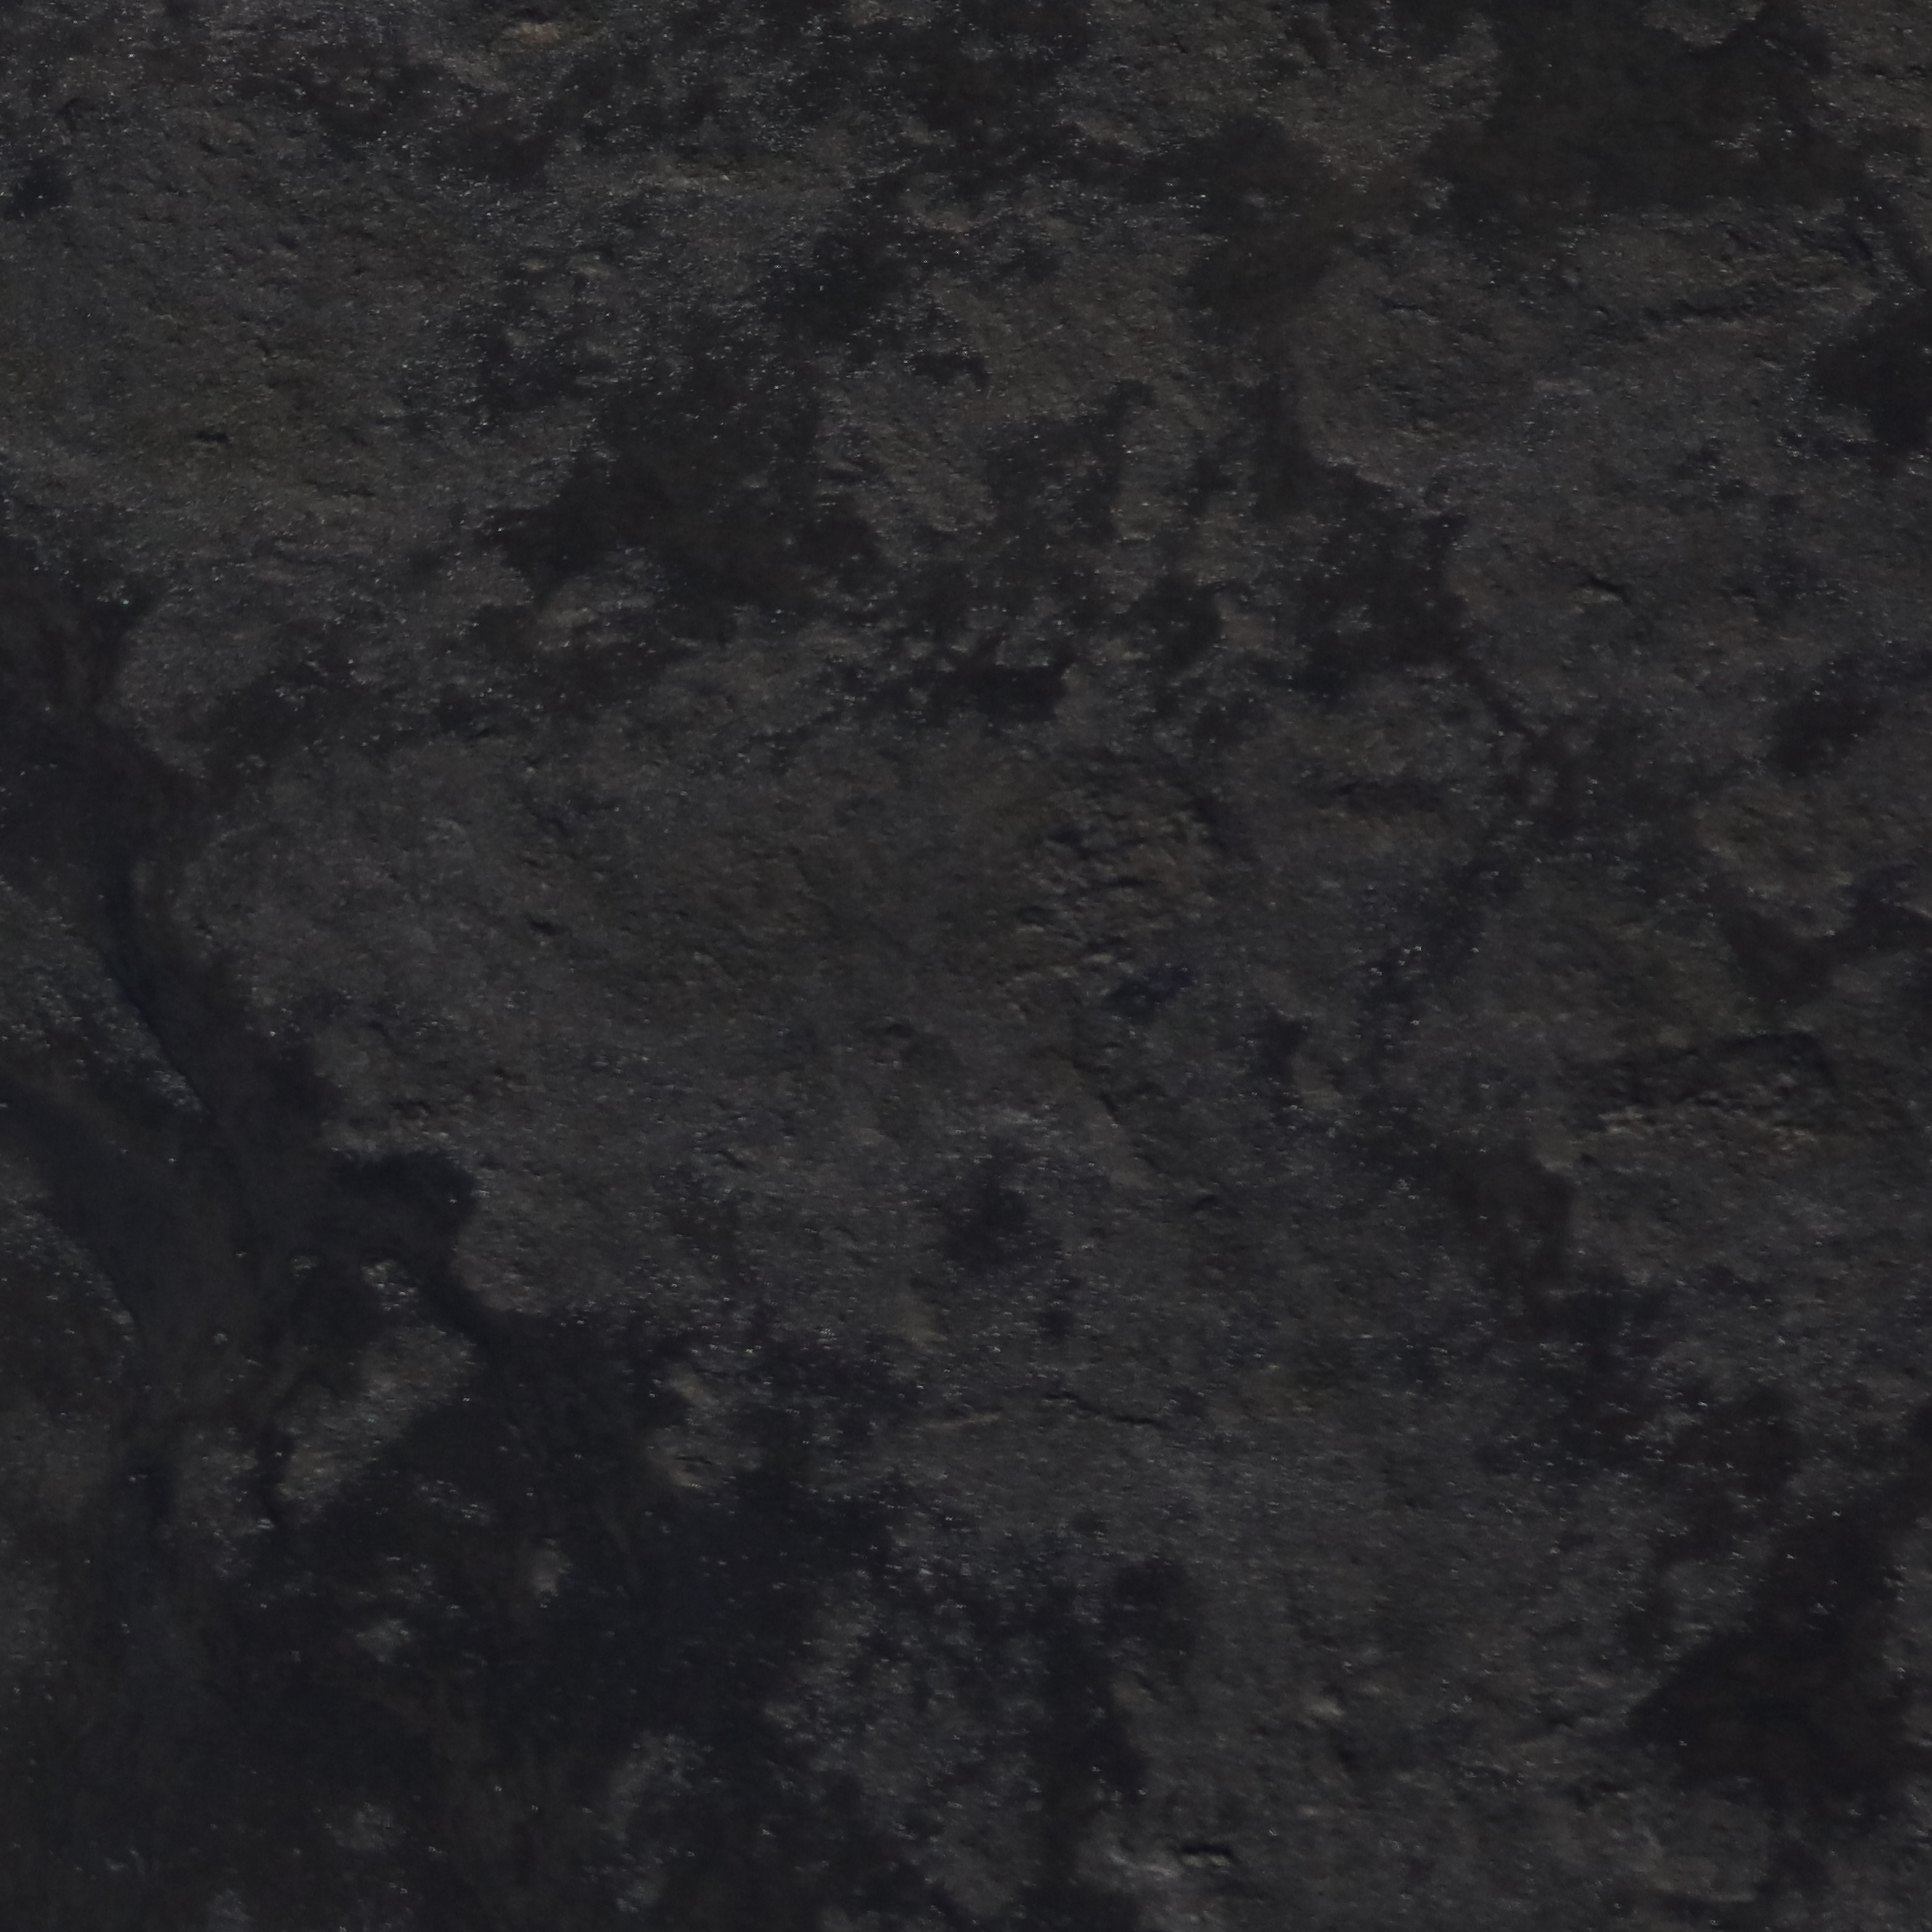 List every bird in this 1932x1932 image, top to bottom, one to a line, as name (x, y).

None